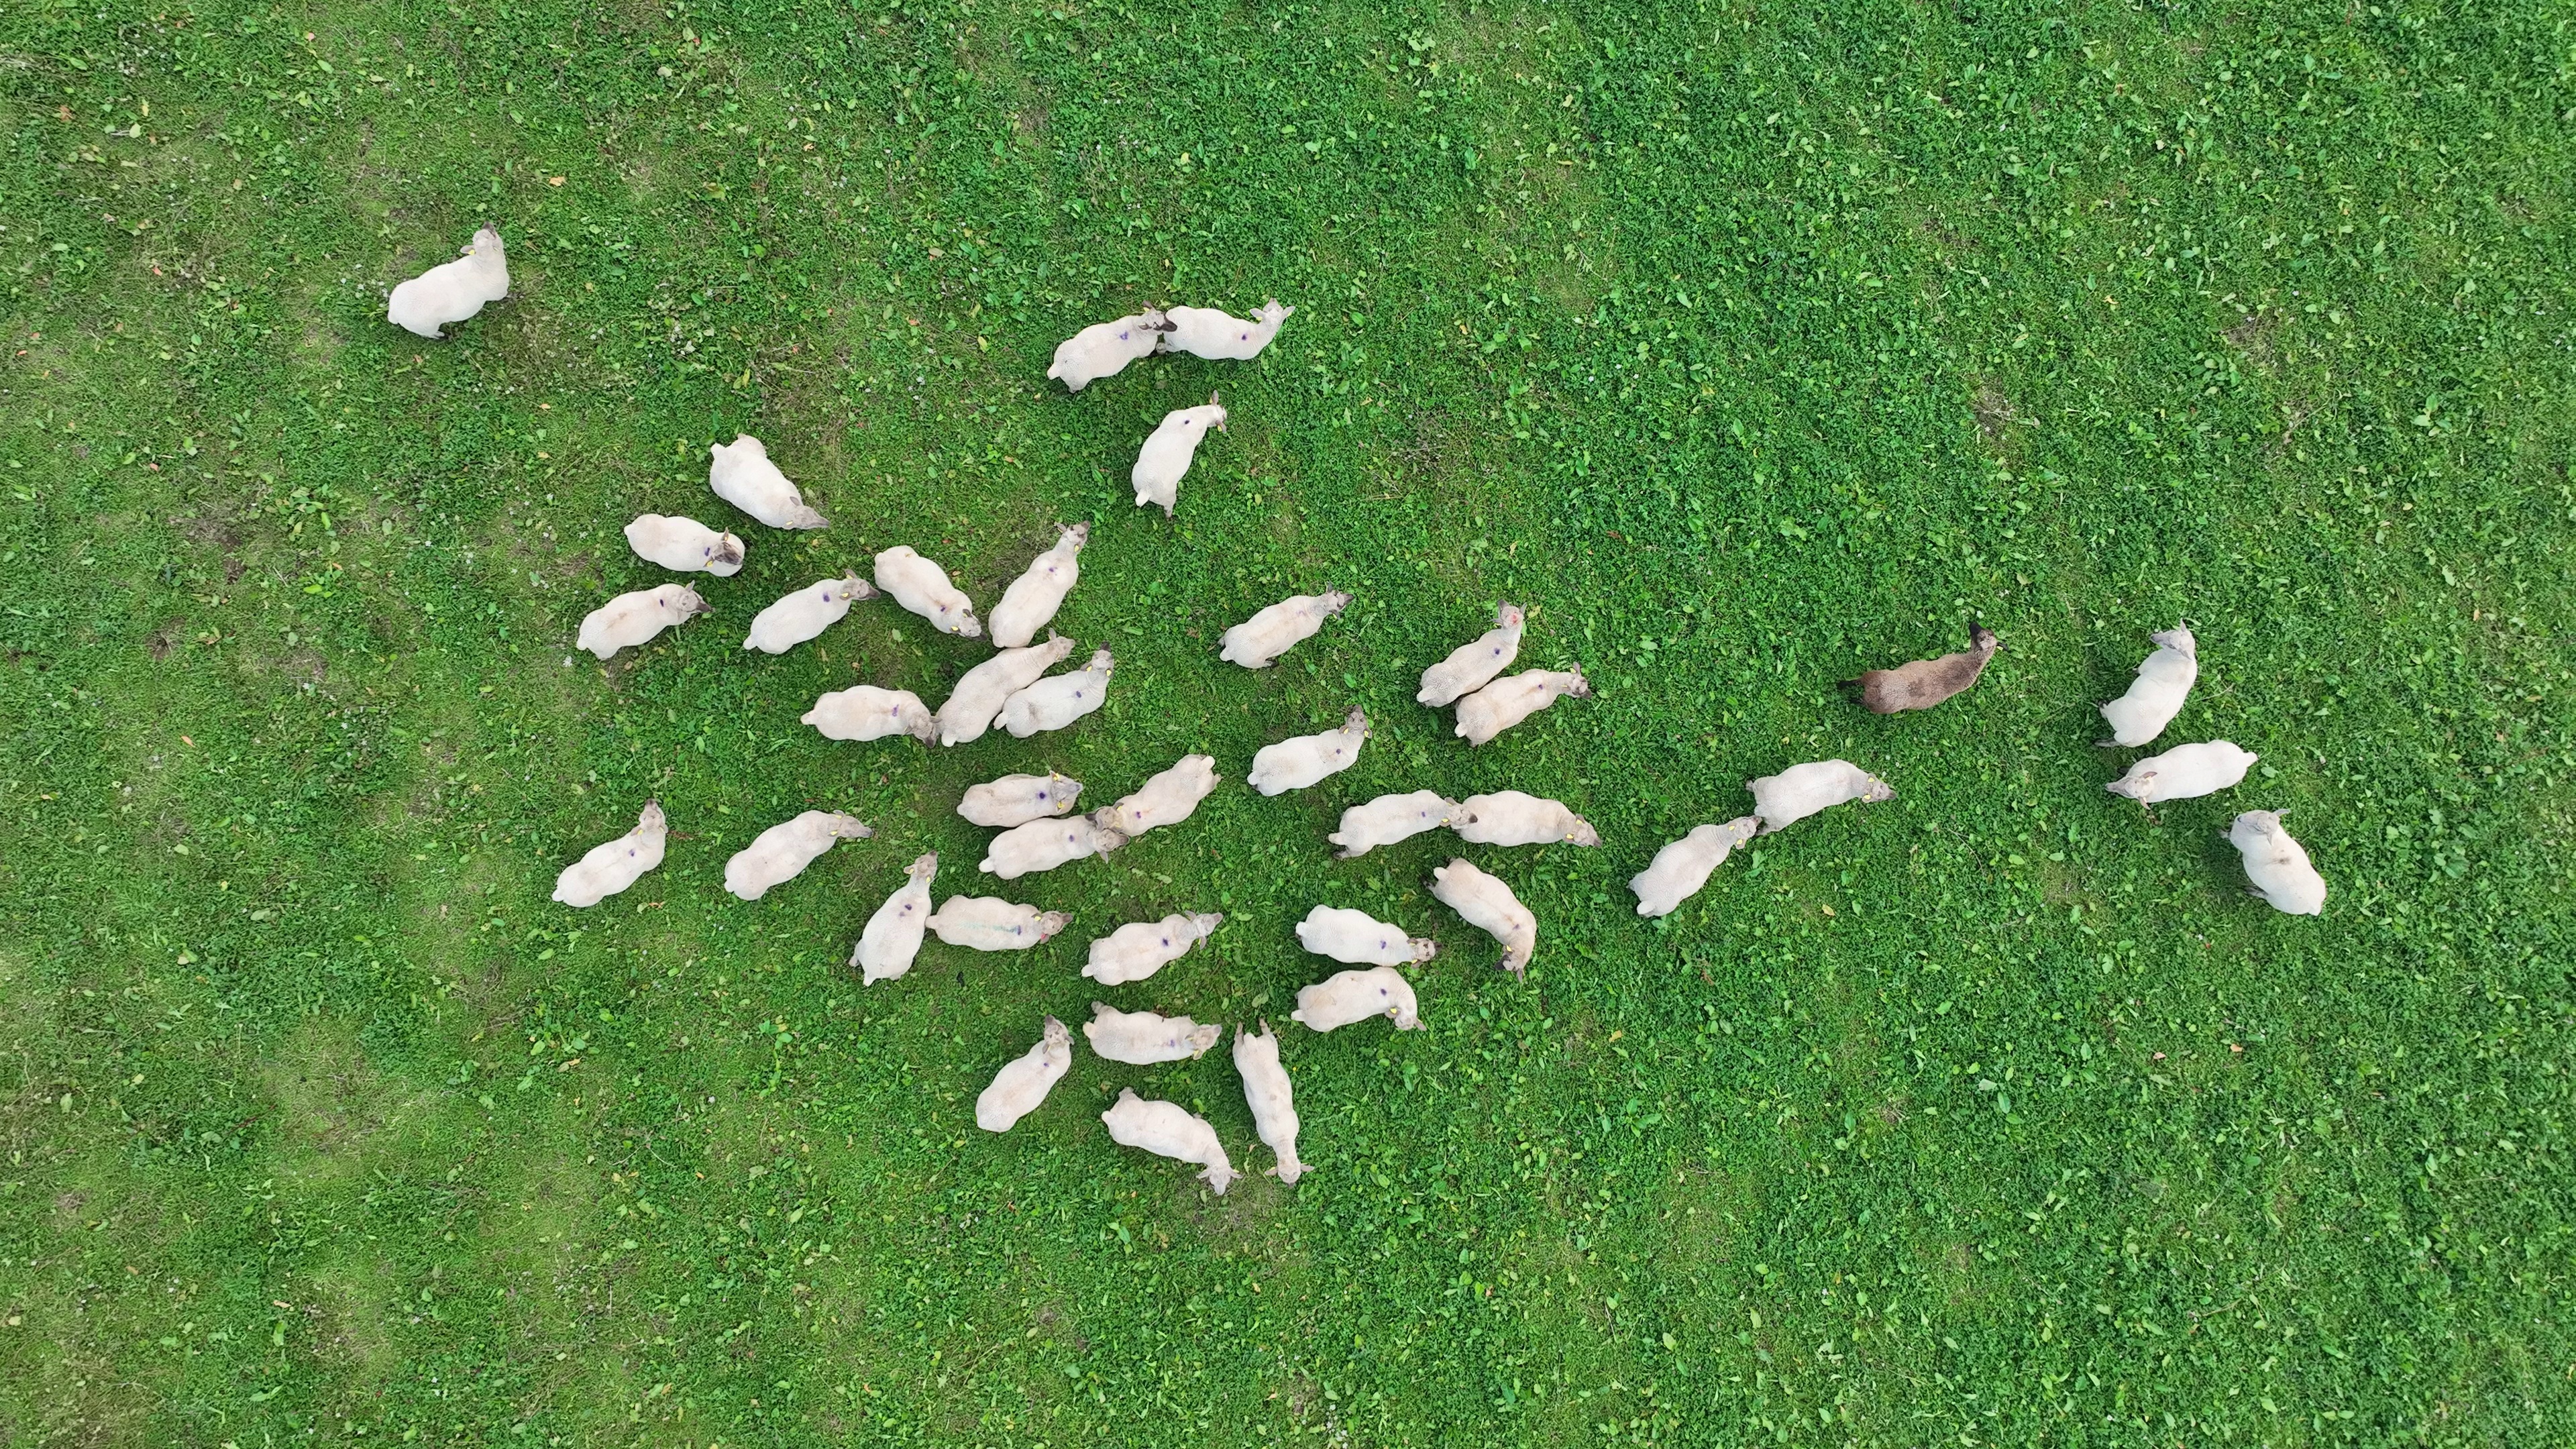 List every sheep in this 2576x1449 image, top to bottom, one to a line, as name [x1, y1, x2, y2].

sheep [387, 221, 511, 341]
sheep [1160, 298, 1295, 360]
sheep [1047, 301, 1177, 393]
sheep [1131, 390, 1227, 518]
sheep [710, 433, 828, 530]
sheep [624, 514, 745, 577]
sheep [987, 520, 1089, 650]
sheep [873, 543, 983, 640]
sheep [742, 565, 881, 655]
sheep [575, 579, 714, 661]
sheep [1217, 582, 1354, 669]
sheep [1417, 598, 1529, 707]
sheep [2098, 618, 2198, 748]
sheep [1839, 620, 2009, 713]
sheep [934, 627, 1076, 747]
sheep [993, 642, 1114, 742]
sheep [1451, 663, 1592, 747]
sheep [1247, 704, 1372, 796]
sheep [2105, 740, 2258, 810]
sheep [1092, 752, 1221, 837]
sheep [1747, 759, 1897, 837]
sheep [955, 770, 1085, 827]
sheep [1329, 790, 1478, 857]
sheep [1449, 790, 1602, 848]
sheep [552, 799, 668, 908]
sheep [2225, 809, 2326, 916]
sheep [724, 810, 873, 901]
sheep [1626, 815, 1763, 918]
sheep [979, 816, 1125, 879]
sheep [848, 849, 939, 985]
sheep [1421, 858, 1536, 983]
sheep [925, 894, 1074, 951]
sheep [1295, 903, 1435, 971]
sheep [1080, 907, 1231, 985]
sheep [1291, 967, 1426, 1033]
sheep [1083, 1001, 1223, 1065]
sheep [974, 1014, 1075, 1133]
sheep [1233, 1020, 1315, 1184]
sheep [1101, 1087, 1243, 1197]